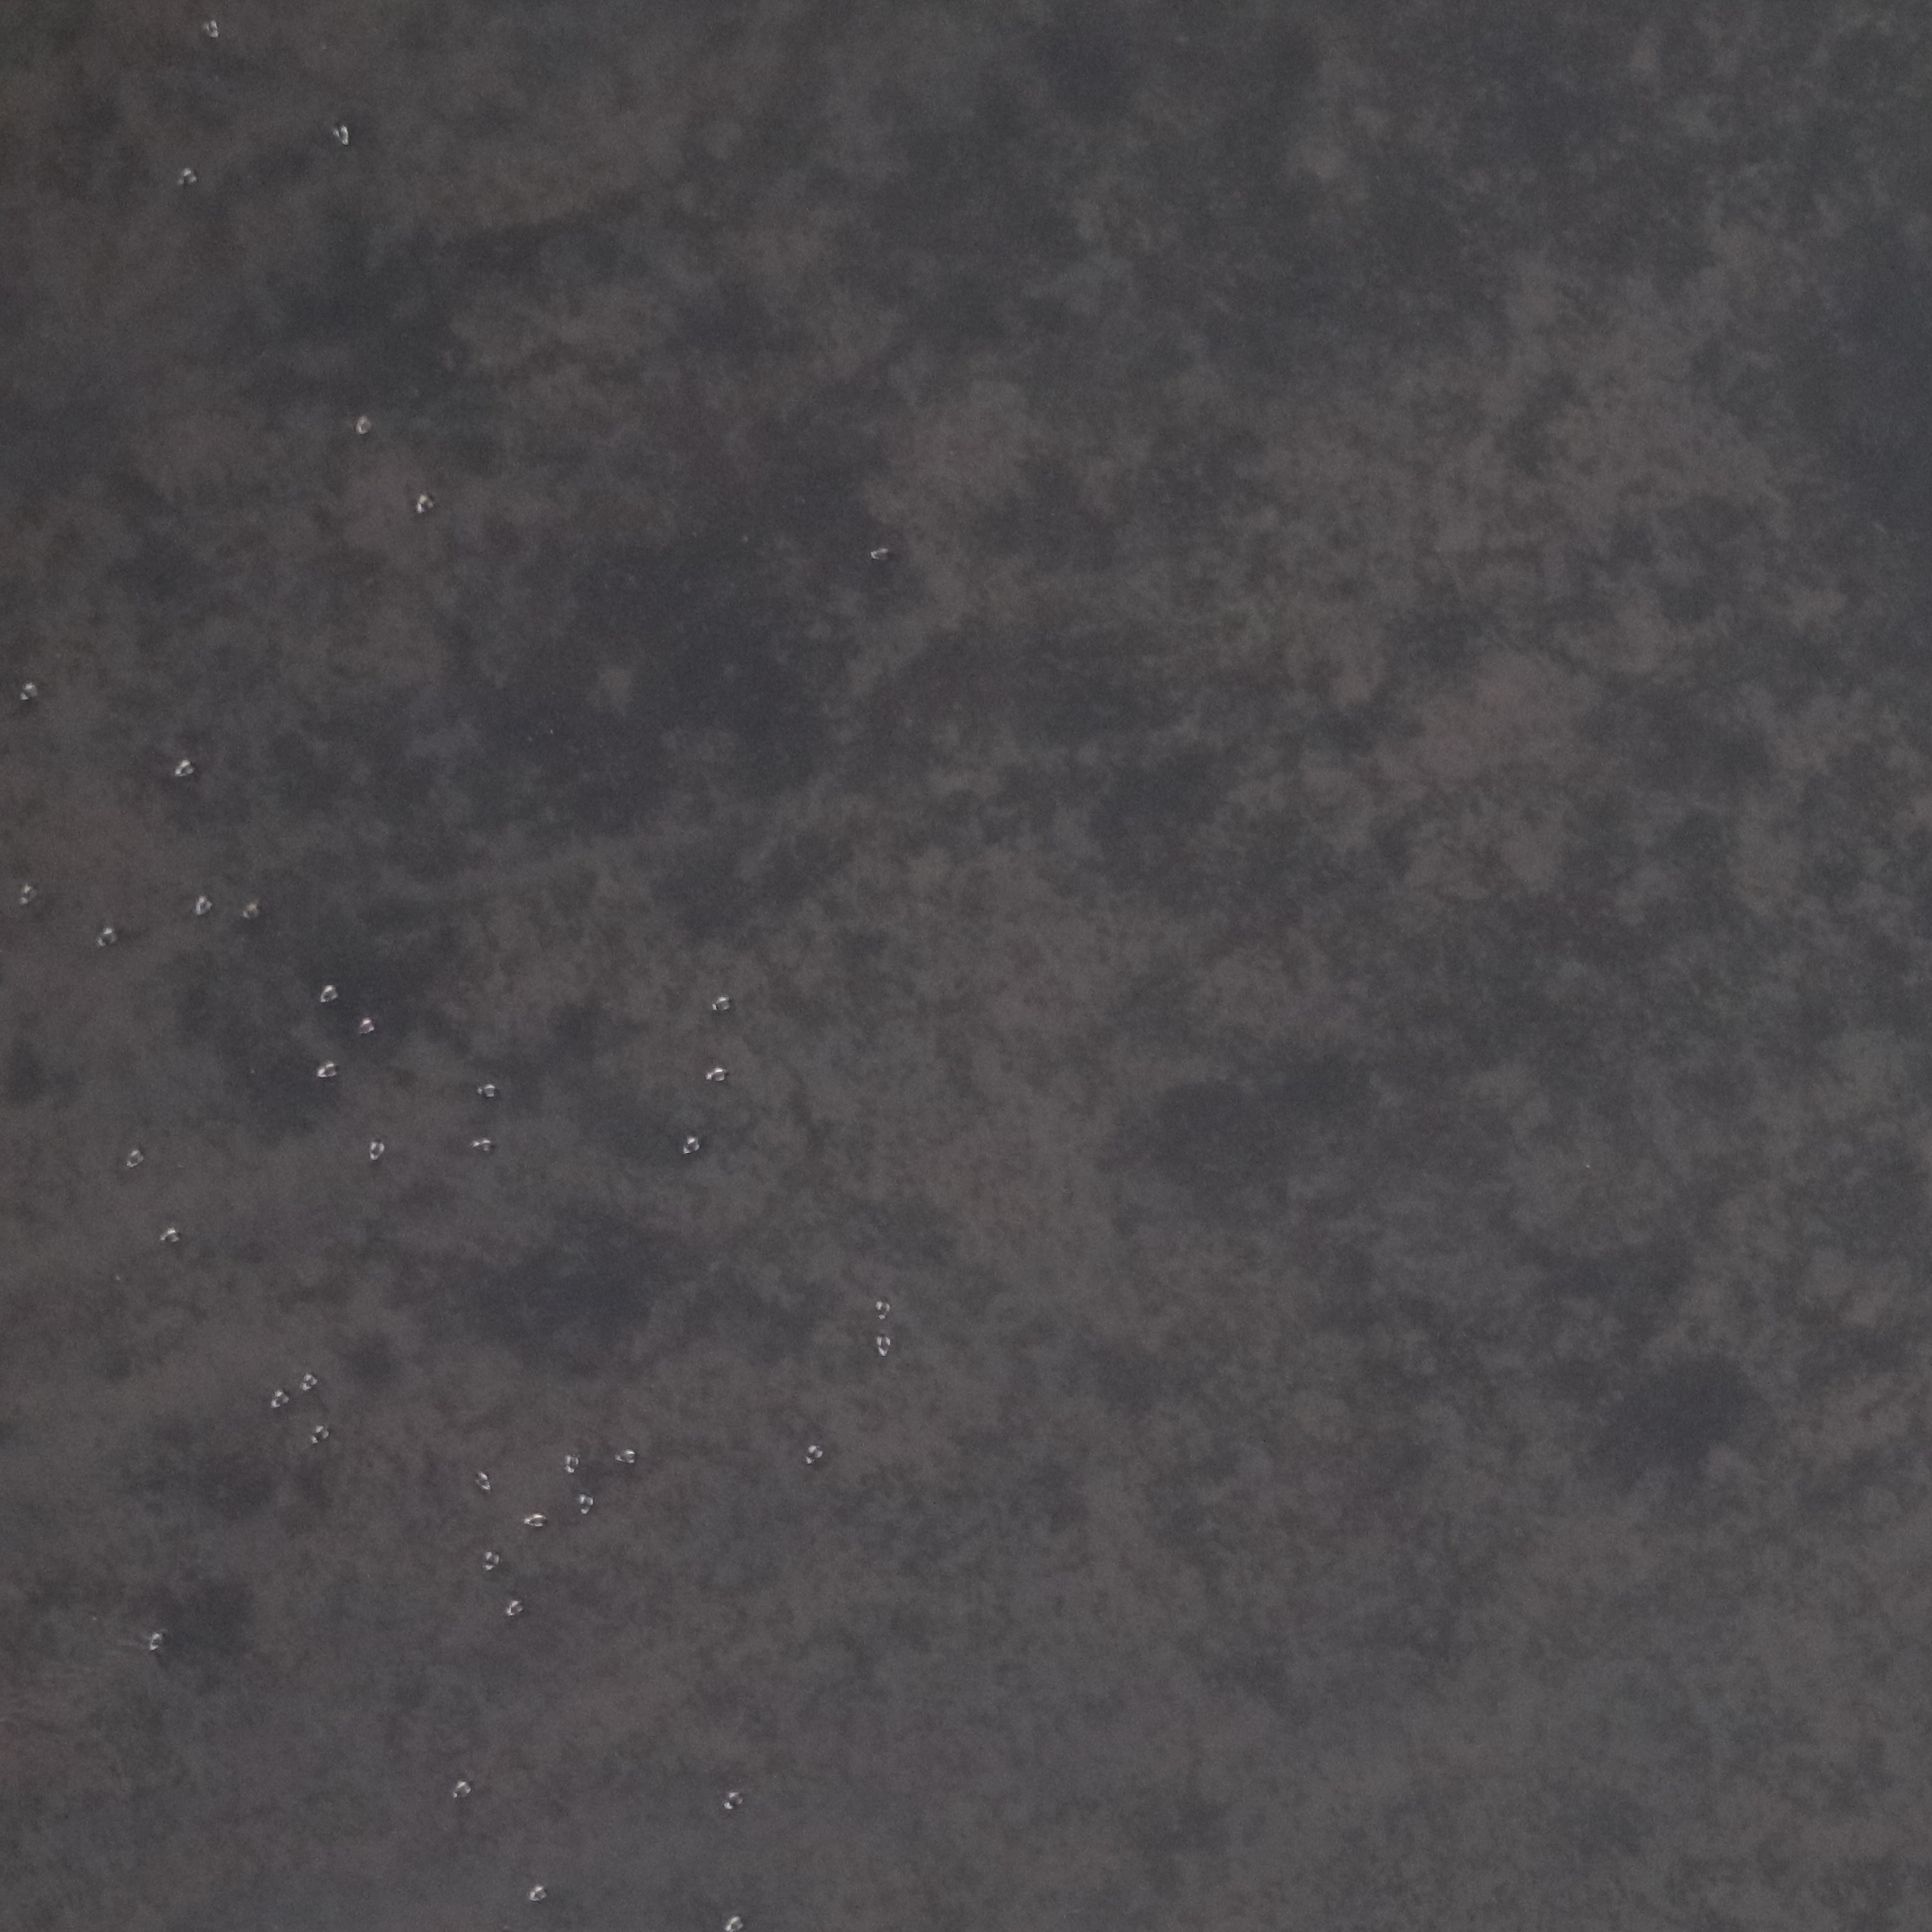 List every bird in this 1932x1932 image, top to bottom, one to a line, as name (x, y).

brant (211, 26)
brant (343, 133)
brant (187, 177)
brant (364, 424)
brant (424, 502)
brant (879, 555)
brant (29, 692)
brant (186, 768)
brant (30, 892)
brant (203, 905)
brant (251, 910)
brant (109, 937)
brant (330, 993)
brant (723, 1004)
brant (367, 1025)
brant (330, 1071)
brant (718, 1075)
brant (489, 1092)
brant (484, 1145)
brant (692, 1146)
brant (377, 1149)
brant (136, 1158)
brant (172, 1236)
brant (883, 1309)
brant (880, 1348)
brant (310, 1379)
brant (280, 1394)
brant (320, 1432)
brant (814, 1452)
brant (628, 1456)
brant (573, 1462)
brant (482, 1481)
brant (586, 1500)
brant (537, 1520)
brant (492, 1560)
brant (514, 1606)
brant (155, 1640)
brant (462, 1790)
brant (734, 1799)
brant (538, 1893)
brant (735, 1924)